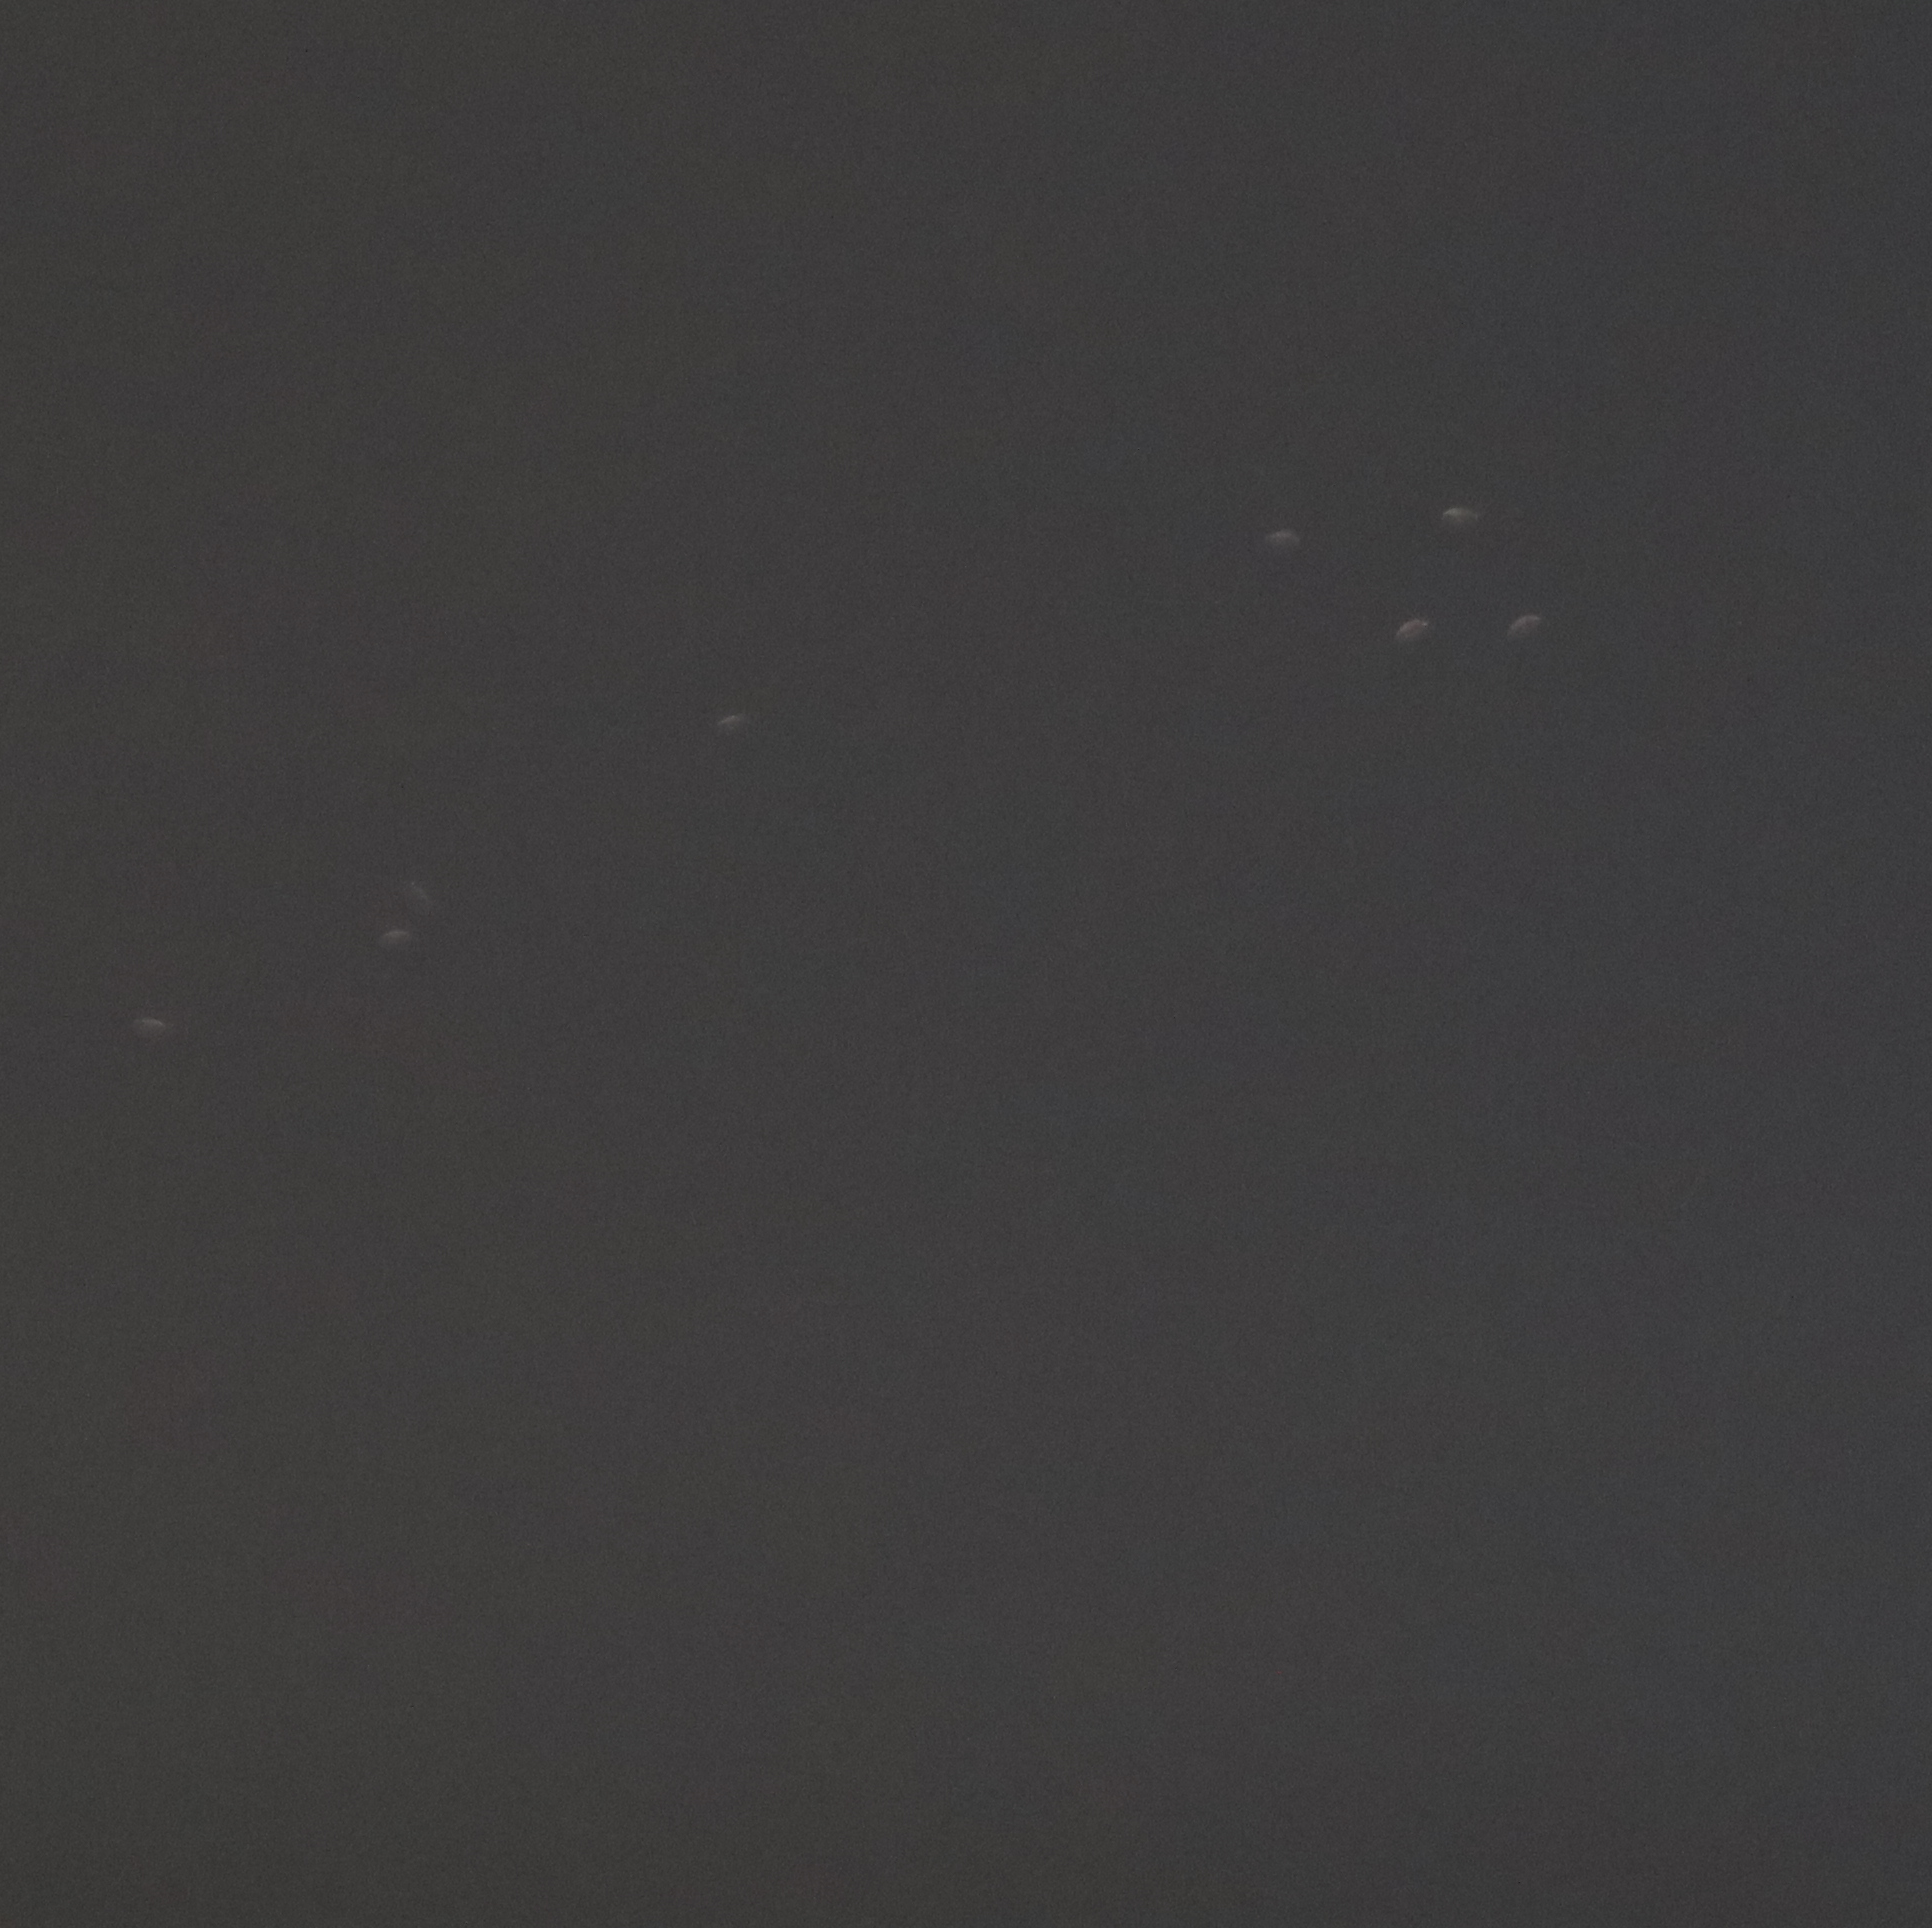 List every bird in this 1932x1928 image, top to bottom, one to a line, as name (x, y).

Canada goose (1456, 521)
Canada goose (1280, 535)
Canada goose (1412, 627)
Canada goose (1533, 627)
Canada goose (729, 721)
Canada goose (405, 940)
Canada goose (149, 1027)